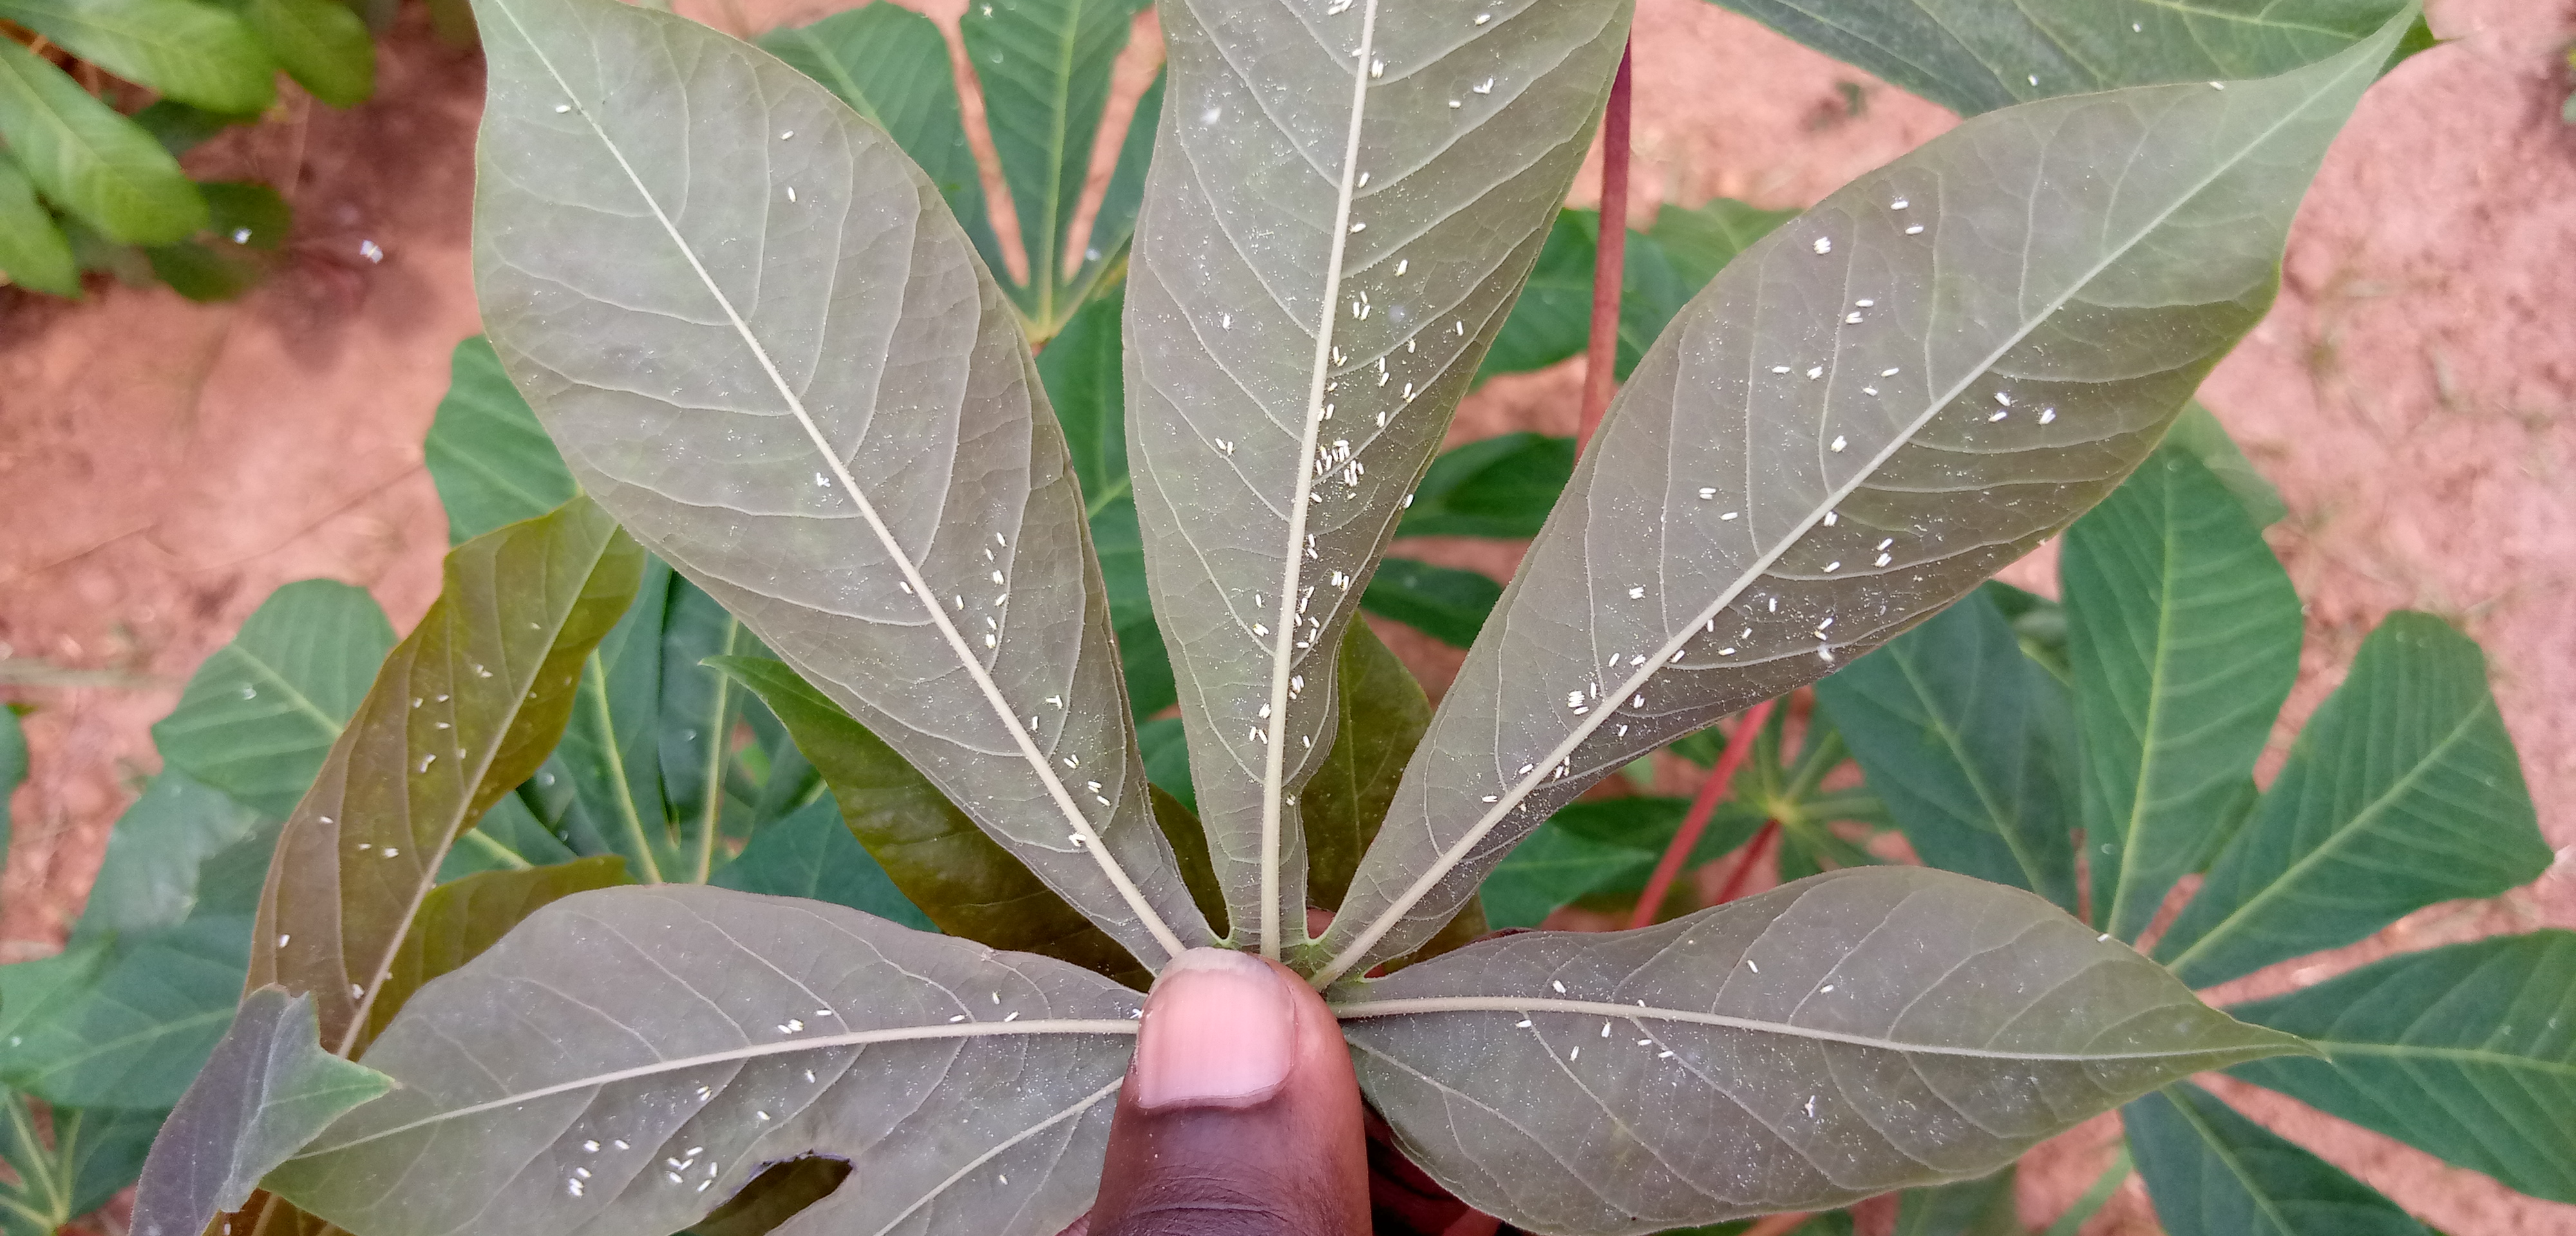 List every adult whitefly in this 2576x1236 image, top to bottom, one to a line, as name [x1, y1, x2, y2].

whitefly [1323, 1, 1356, 31]
whitefly [1473, 7, 1511, 34]
whitefly [1344, 32, 1375, 62]
whitefly [1363, 48, 1394, 91]
whitefly [1362, 49, 1390, 84]
whitefly [1474, 69, 1497, 100]
whitefly [554, 88, 587, 127]
whitefly [1439, 93, 1468, 113]
whitefly [772, 123, 802, 146]
whitefly [1351, 160, 1381, 196]
whitefly [773, 177, 804, 211]
whitefly [1889, 196, 1909, 216]
whitefly [1344, 214, 1367, 242]
whitefly [1902, 222, 1933, 245]
whitefly [1799, 234, 1832, 259]
whitefly [1812, 234, 1845, 263]
whitefly [1396, 249, 1420, 280]
whitefly [1345, 282, 1371, 326]
whitefly [1342, 286, 1378, 324]
whitefly [1851, 288, 1879, 316]
whitefly [1837, 306, 1875, 336]
whitefly [1217, 306, 1244, 335]
whitefly [1453, 312, 1477, 338]
whitefly [1404, 332, 1425, 359]
whitefly [1331, 345, 1352, 376]
whitefly [1337, 349, 1354, 369]
whitefly [1374, 350, 1397, 389]
whitefly [1370, 353, 1399, 389]
whitefly [1872, 353, 1908, 386]
whitefly [1766, 357, 1796, 380]
whitefly [1797, 357, 1830, 388]
whitefly [1396, 370, 1423, 405]
whitefly [1325, 373, 1351, 397]
whitefly [1859, 375, 1882, 405]
whitefly [1987, 380, 2020, 409]
whitefly [1316, 395, 1341, 425]
whitefly [1307, 398, 1336, 426]
whitefly [2042, 399, 2067, 439]
whitefly [1369, 409, 1395, 435]
whitefly [1987, 409, 2015, 435]
whitefly [1331, 425, 1352, 466]
whitefly [1332, 427, 1355, 462]
whitefly [1205, 428, 1242, 460]
whitefly [1826, 428, 1864, 453]
whitefly [1309, 436, 1341, 479]
whitefly [1309, 439, 1337, 472]
whitefly [1330, 452, 1368, 483]
whitefly [1336, 455, 1377, 489]
whitefly [1698, 473, 1734, 501]
whitefly [1305, 485, 1324, 512]
whitefly [1398, 487, 1416, 510]
whitefly [1716, 500, 1745, 525]
whitefly [1816, 503, 1841, 530]
whitefly [992, 520, 1019, 548]
whitefly [1300, 525, 1327, 568]
whitefly [1875, 525, 1899, 549]
whitefly [1303, 529, 1321, 562]
whitefly [976, 539, 1005, 572]
whitefly [1866, 548, 1891, 581]
whitefly [1819, 552, 1839, 576]
whitefly [1330, 559, 1358, 595]
whitefly [989, 568, 1015, 594]
whitefly [1320, 568, 1354, 598]
whitefly [889, 576, 922, 606]
whitefly [1295, 583, 1316, 615]
whitefly [1624, 584, 1649, 602]
whitefly [1765, 584, 1789, 621]
whitefly [1252, 586, 1269, 615]
whitefly [949, 590, 973, 619]
whitefly [989, 591, 1016, 615]
whitefly [980, 610, 1001, 638]
whitefly [1293, 610, 1309, 630]
whitefly [1699, 610, 1721, 632]
whitefly [1812, 610, 1836, 641]
whitefly [1305, 613, 1321, 644]
whitefly [1806, 615, 1836, 648]
whitefly [1254, 619, 1271, 642]
whitefly [1736, 619, 1760, 641]
whitefly [1248, 621, 1275, 645]
whitefly [979, 626, 1002, 658]
whitefly [1295, 633, 1312, 665]
whitefly [1671, 641, 1690, 668]
whitefly [1709, 644, 1736, 667]
whitefly [1630, 646, 1646, 669]
whitefly [1598, 647, 1620, 671]
whitefly [1285, 661, 1314, 709]
whitefly [1580, 667, 1598, 701]
whitefly [1563, 673, 1589, 726]
whitefly [1285, 675, 1307, 704]
whitefly [1630, 679, 1657, 711]
whitefly [1562, 684, 1587, 728]
whitefly [1042, 688, 1069, 718]
whitefly [1258, 704, 1271, 720]
whitefly [1020, 709, 1050, 737]
whitefly [1242, 714, 1265, 750]
whitefly [1613, 721, 1633, 738]
whitefly [1298, 722, 1321, 758]
whitefly [1240, 724, 1269, 753]
whitefly [1056, 745, 1079, 776]
whitefly [1551, 748, 1576, 785]
whitefly [1513, 751, 1541, 777]
whitefly [1551, 751, 1574, 789]
whitefly [1082, 772, 1109, 808]
whitefly [1480, 784, 1501, 814]
whitefly [1092, 785, 1112, 819]
whitefly [1281, 789, 1303, 814]
whitefly [1514, 800, 1535, 823]
whitefly [1061, 823, 1088, 856]
whitefly [1061, 825, 1095, 848]
whitefly [1729, 942, 1769, 982]
whitefly [1816, 971, 1844, 997]
whitefly [1543, 973, 1571, 1003]
whitefly [989, 979, 1008, 1009]
whitefly [1633, 984, 1657, 1015]
whitefly [811, 994, 843, 1024]
whitefly [768, 1004, 808, 1040]
whitefly [946, 1004, 976, 1027]
whitefly [996, 1007, 1029, 1033]
whitefly [769, 1009, 811, 1045]
whitefly [1513, 1010, 1540, 1036]
whitefly [1591, 1015, 1626, 1046]
whitefly [1630, 1029, 1658, 1051]
whitefly [1650, 1036, 1676, 1066]
whitefly [1557, 1040, 1600, 1071]
whitefly [797, 1066, 823, 1091]
whitefly [690, 1080, 711, 1105]
whitefly [1787, 1087, 1819, 1119]
whitefly [748, 1101, 779, 1132]
whitefly [571, 1130, 614, 1163]
whitefly [604, 1132, 644, 1169]
whitefly [678, 1145, 714, 1162]
whitefly [564, 1147, 597, 1188]
whitefly [704, 1147, 728, 1181]
whitefly [665, 1157, 700, 1176]
whitefly [989, 1163, 1022, 1194]
whitefly [548, 1169, 591, 1215]
whitefly [661, 1170, 690, 1190]
whitefly [686, 1175, 715, 1203]